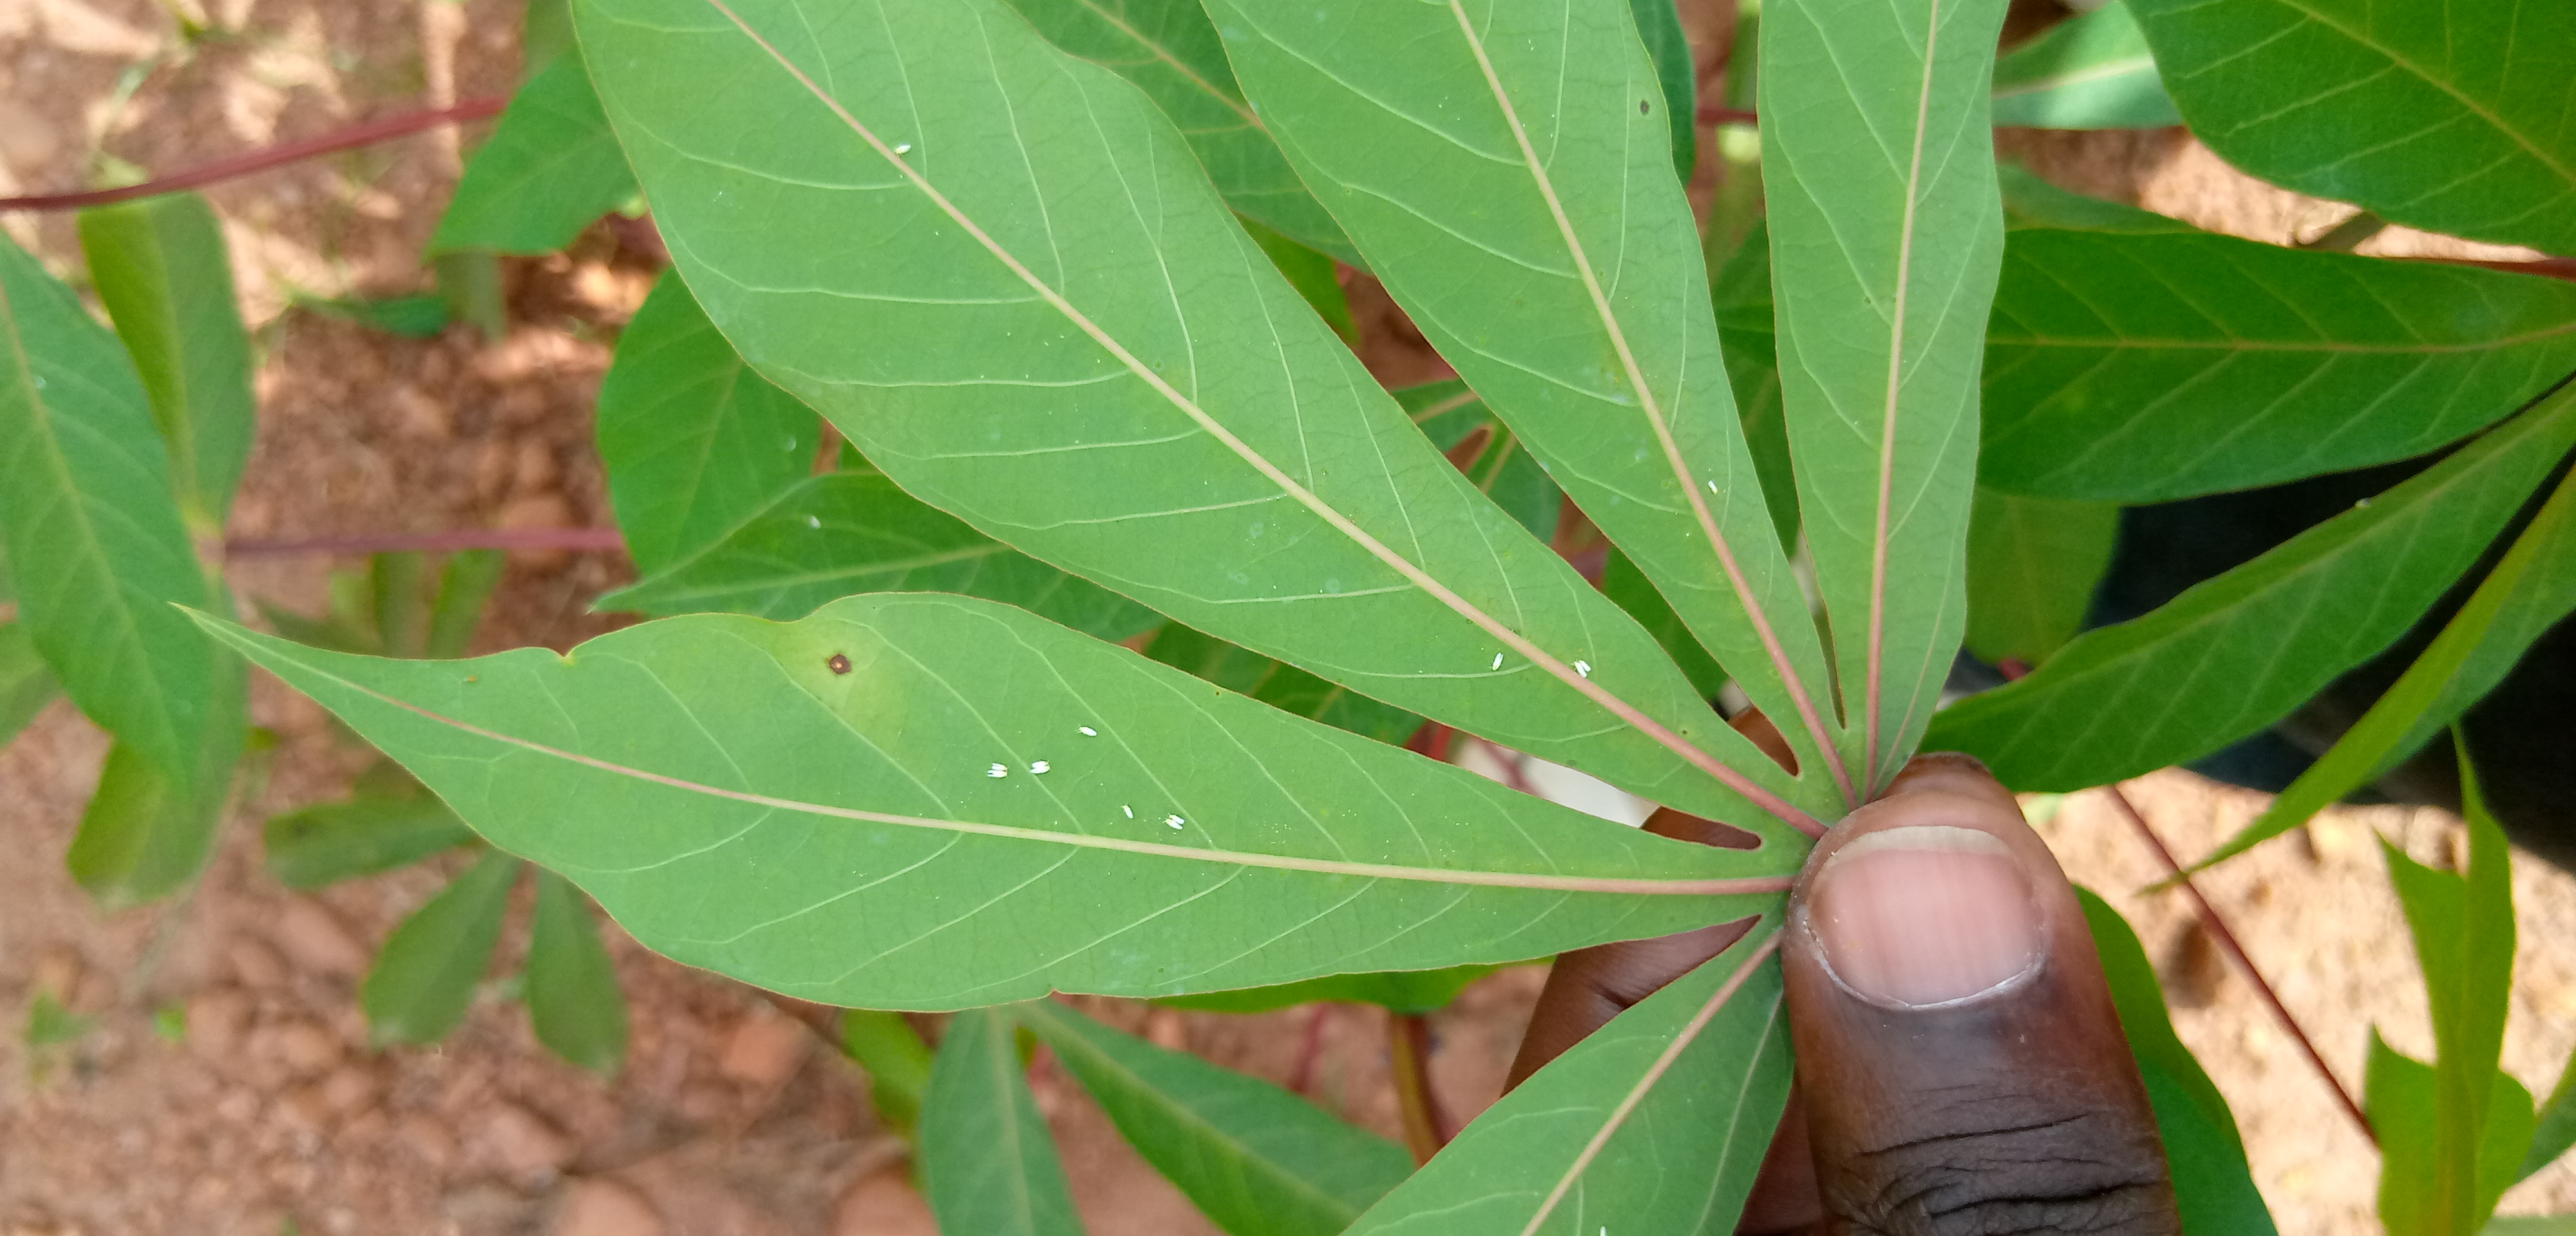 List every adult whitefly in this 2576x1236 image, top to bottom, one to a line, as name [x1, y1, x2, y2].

whitefly [892, 142, 913, 158]
whitefly [1705, 478, 1719, 496]
whitefly [1490, 650, 1505, 674]
whitefly [1578, 658, 1592, 673]
whitefly [1572, 660, 1588, 679]
whitefly [1076, 724, 1099, 738]
whitefly [1030, 760, 1050, 768]
whitefly [989, 762, 1010, 771]
whitefly [1029, 766, 1052, 778]
whitefly [986, 769, 1009, 780]
whitefly [1121, 801, 1134, 820]
whitefly [1168, 812, 1186, 826]
whitefly [1165, 818, 1183, 832]